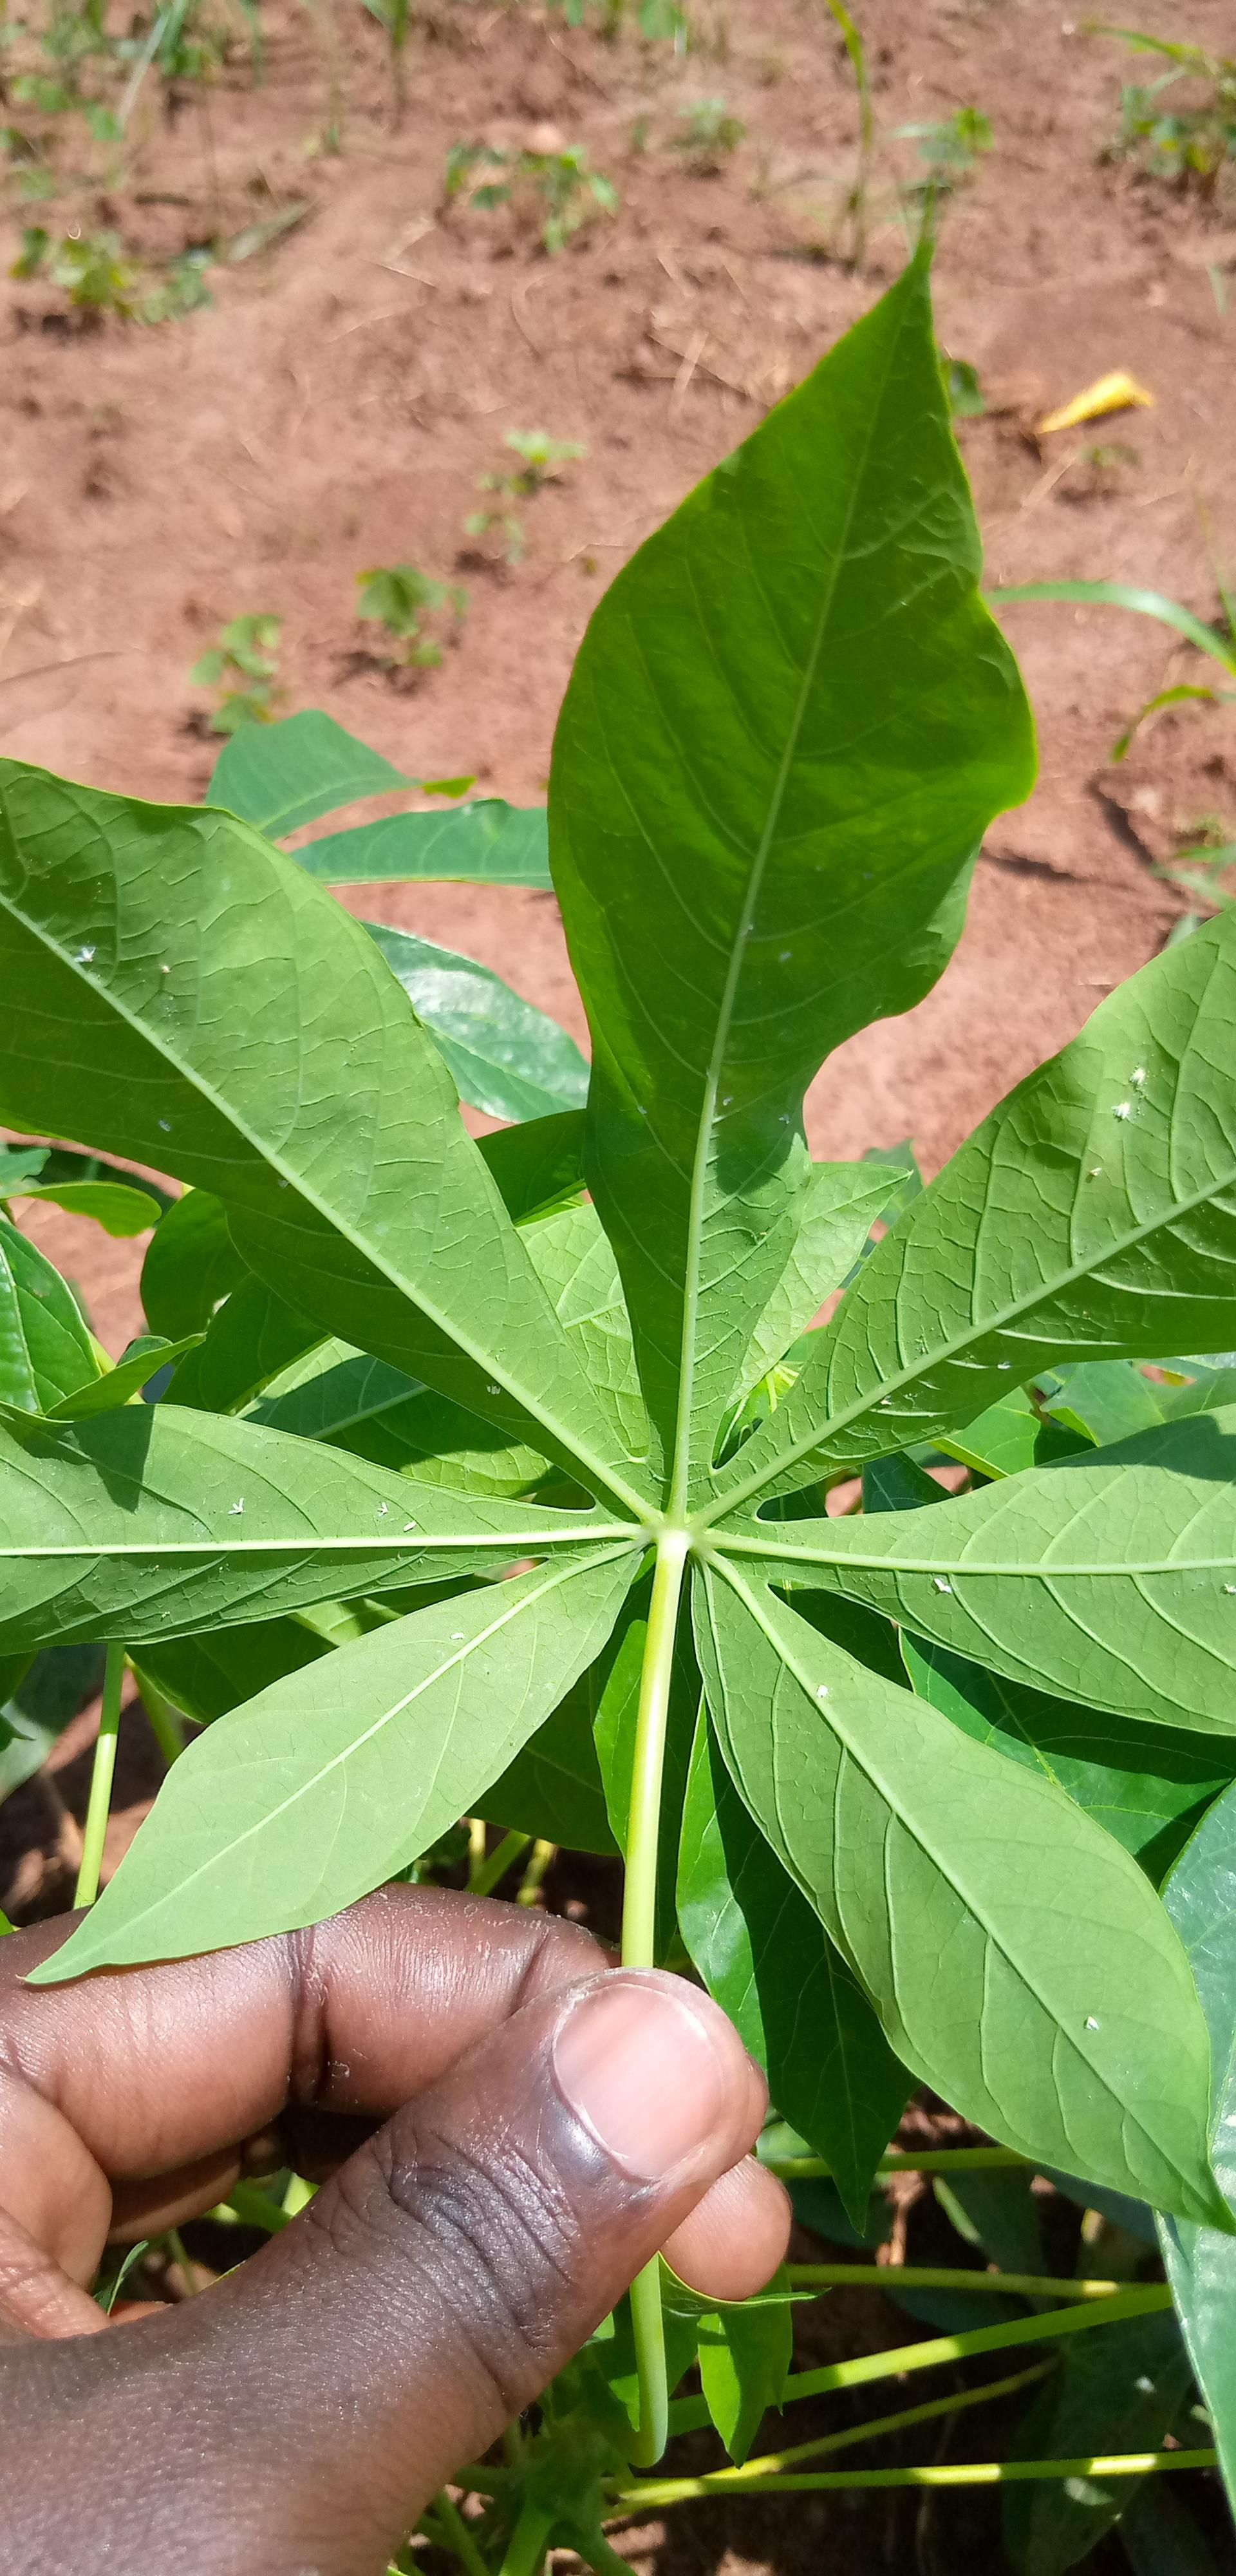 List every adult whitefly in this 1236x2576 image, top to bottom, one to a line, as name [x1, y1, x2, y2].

whitefly [74, 943, 102, 967]
whitefly [151, 956, 176, 980]
whitefly [1124, 1069, 1161, 1086]
whitefly [1107, 1097, 1138, 1125]
whitefly [151, 1115, 173, 1138]
whitefly [1084, 1164, 1109, 1180]
whitefly [480, 1378, 506, 1396]
whitefly [220, 1495, 250, 1517]
whitefly [373, 1495, 391, 1520]
whitefly [400, 1519, 422, 1534]
whitefly [926, 1571, 957, 1602]
whitefly [1217, 1578, 1236, 1595]
whitefly [447, 1629, 465, 1646]
whitefly [810, 1679, 836, 1707]
whitefly [1080, 2011, 1098, 2036]